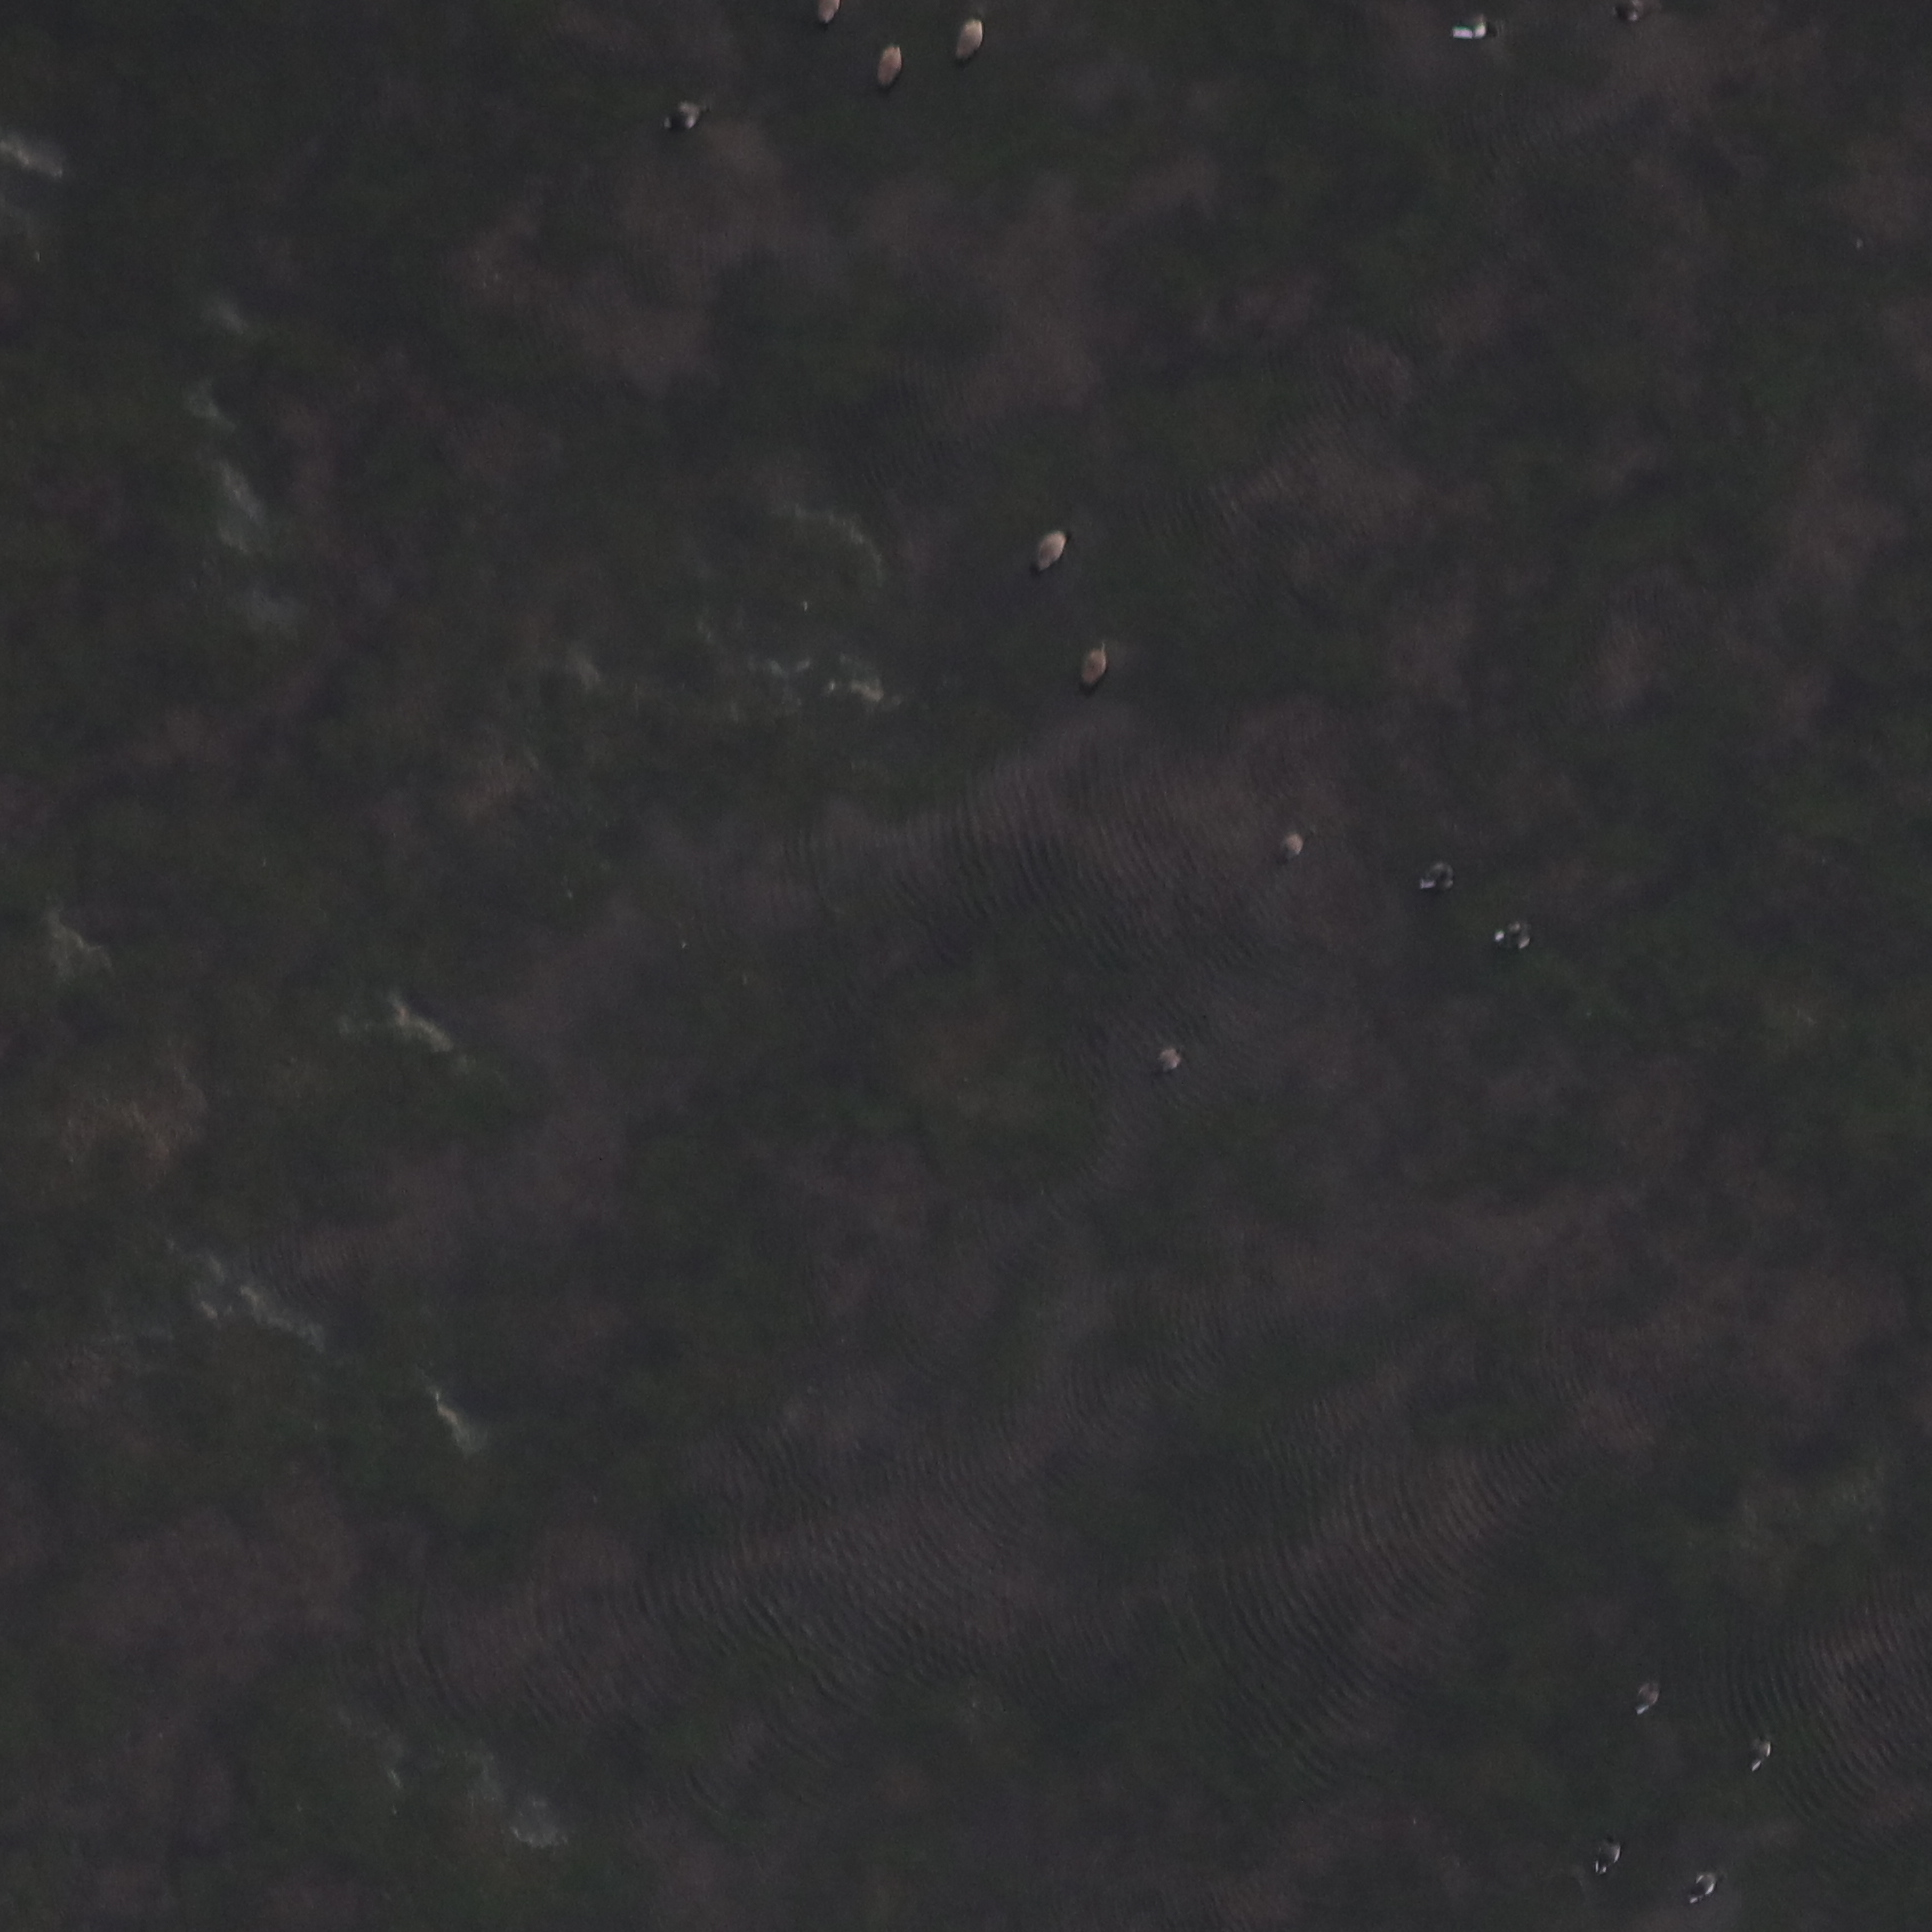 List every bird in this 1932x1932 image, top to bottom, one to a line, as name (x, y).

Canada goose (822, 3)
brant (1634, 8)
brant (1467, 30)
Canada goose (974, 40)
Canada goose (894, 70)
brant (686, 114)
Canada goose (1048, 549)
Canada goose (1093, 666)
brant (1284, 845)
brant (1437, 877)
brant (1514, 935)
brant (1168, 1059)
brant (1644, 1696)
brant (1762, 1751)
brant (1608, 1855)
brant (1703, 1886)